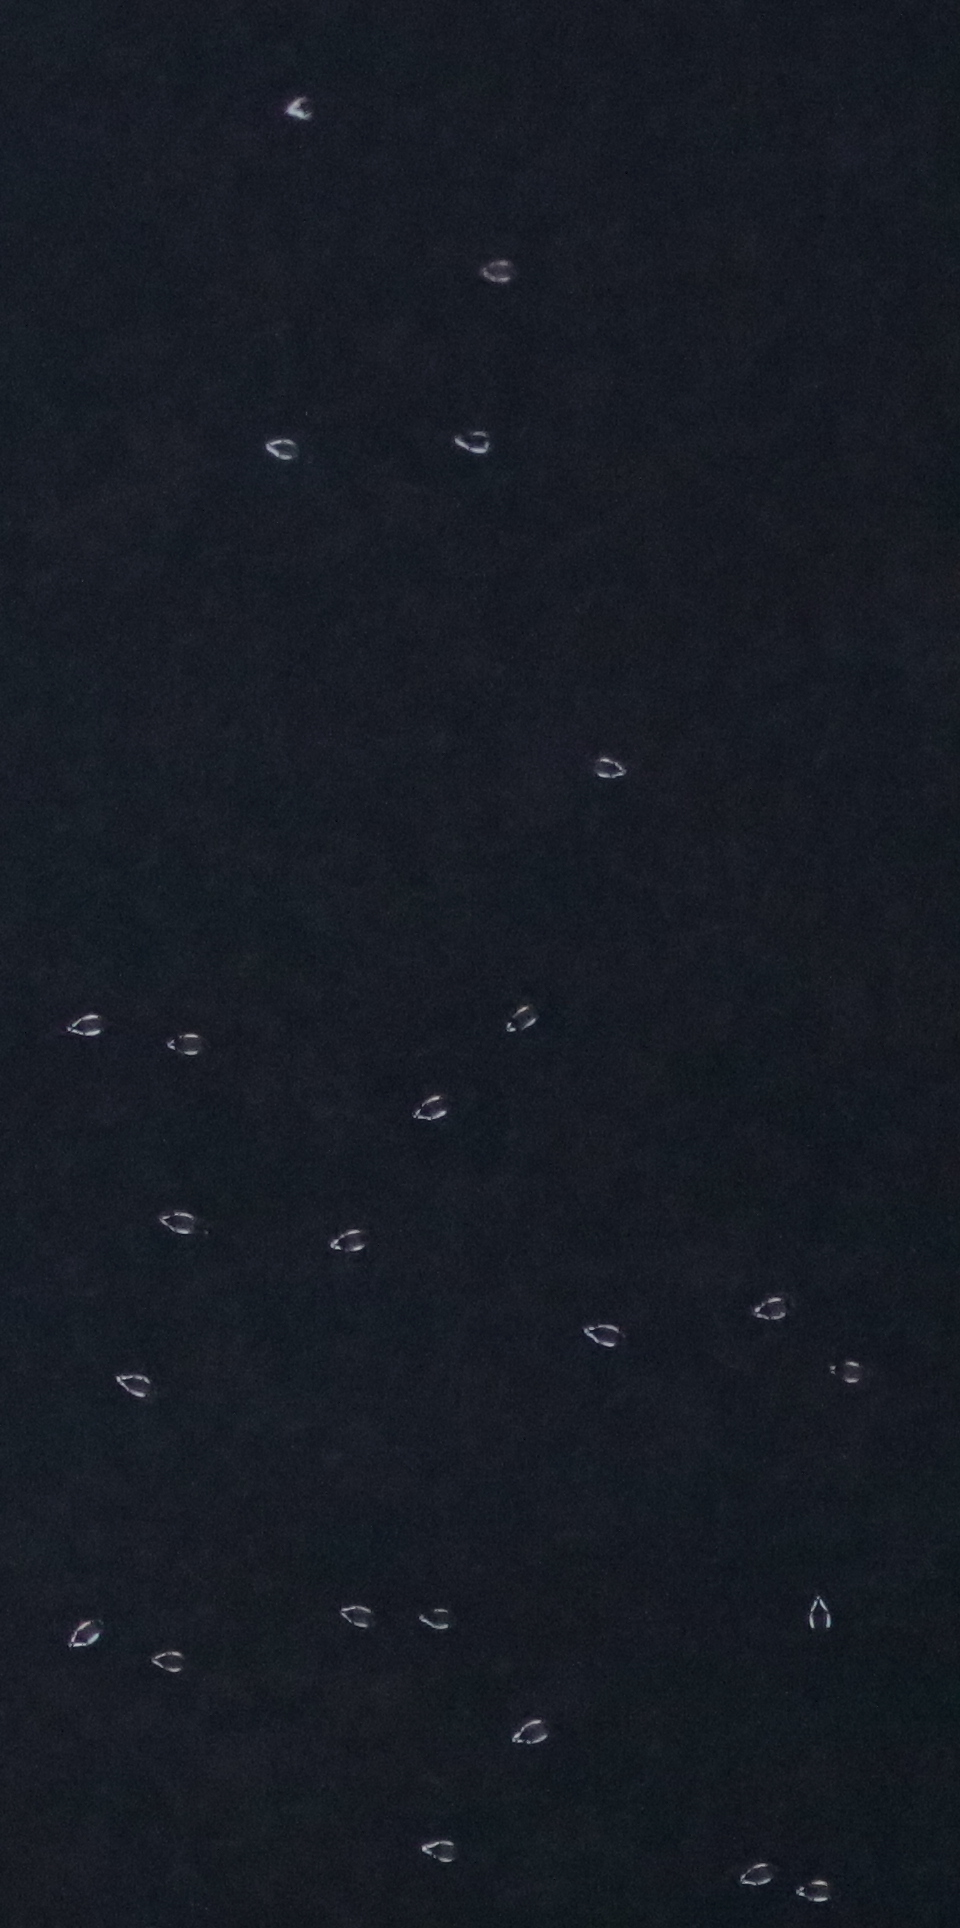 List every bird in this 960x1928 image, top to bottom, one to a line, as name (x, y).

brant (304, 102)
brant (498, 272)
brant (475, 441)
brant (286, 452)
brant (606, 768)
brant (522, 1019)
brant (89, 1026)
brant (189, 1044)
brant (431, 1107)
brant (183, 1223)
brant (352, 1240)
brant (774, 1308)
brant (607, 1335)
brant (850, 1374)
brant (138, 1386)
brant (820, 1616)
brant (361, 1617)
brant (438, 1617)
brant (86, 1633)
brant (171, 1661)
brant (534, 1732)
brant (443, 1851)
brant (761, 1874)
brant (819, 1894)